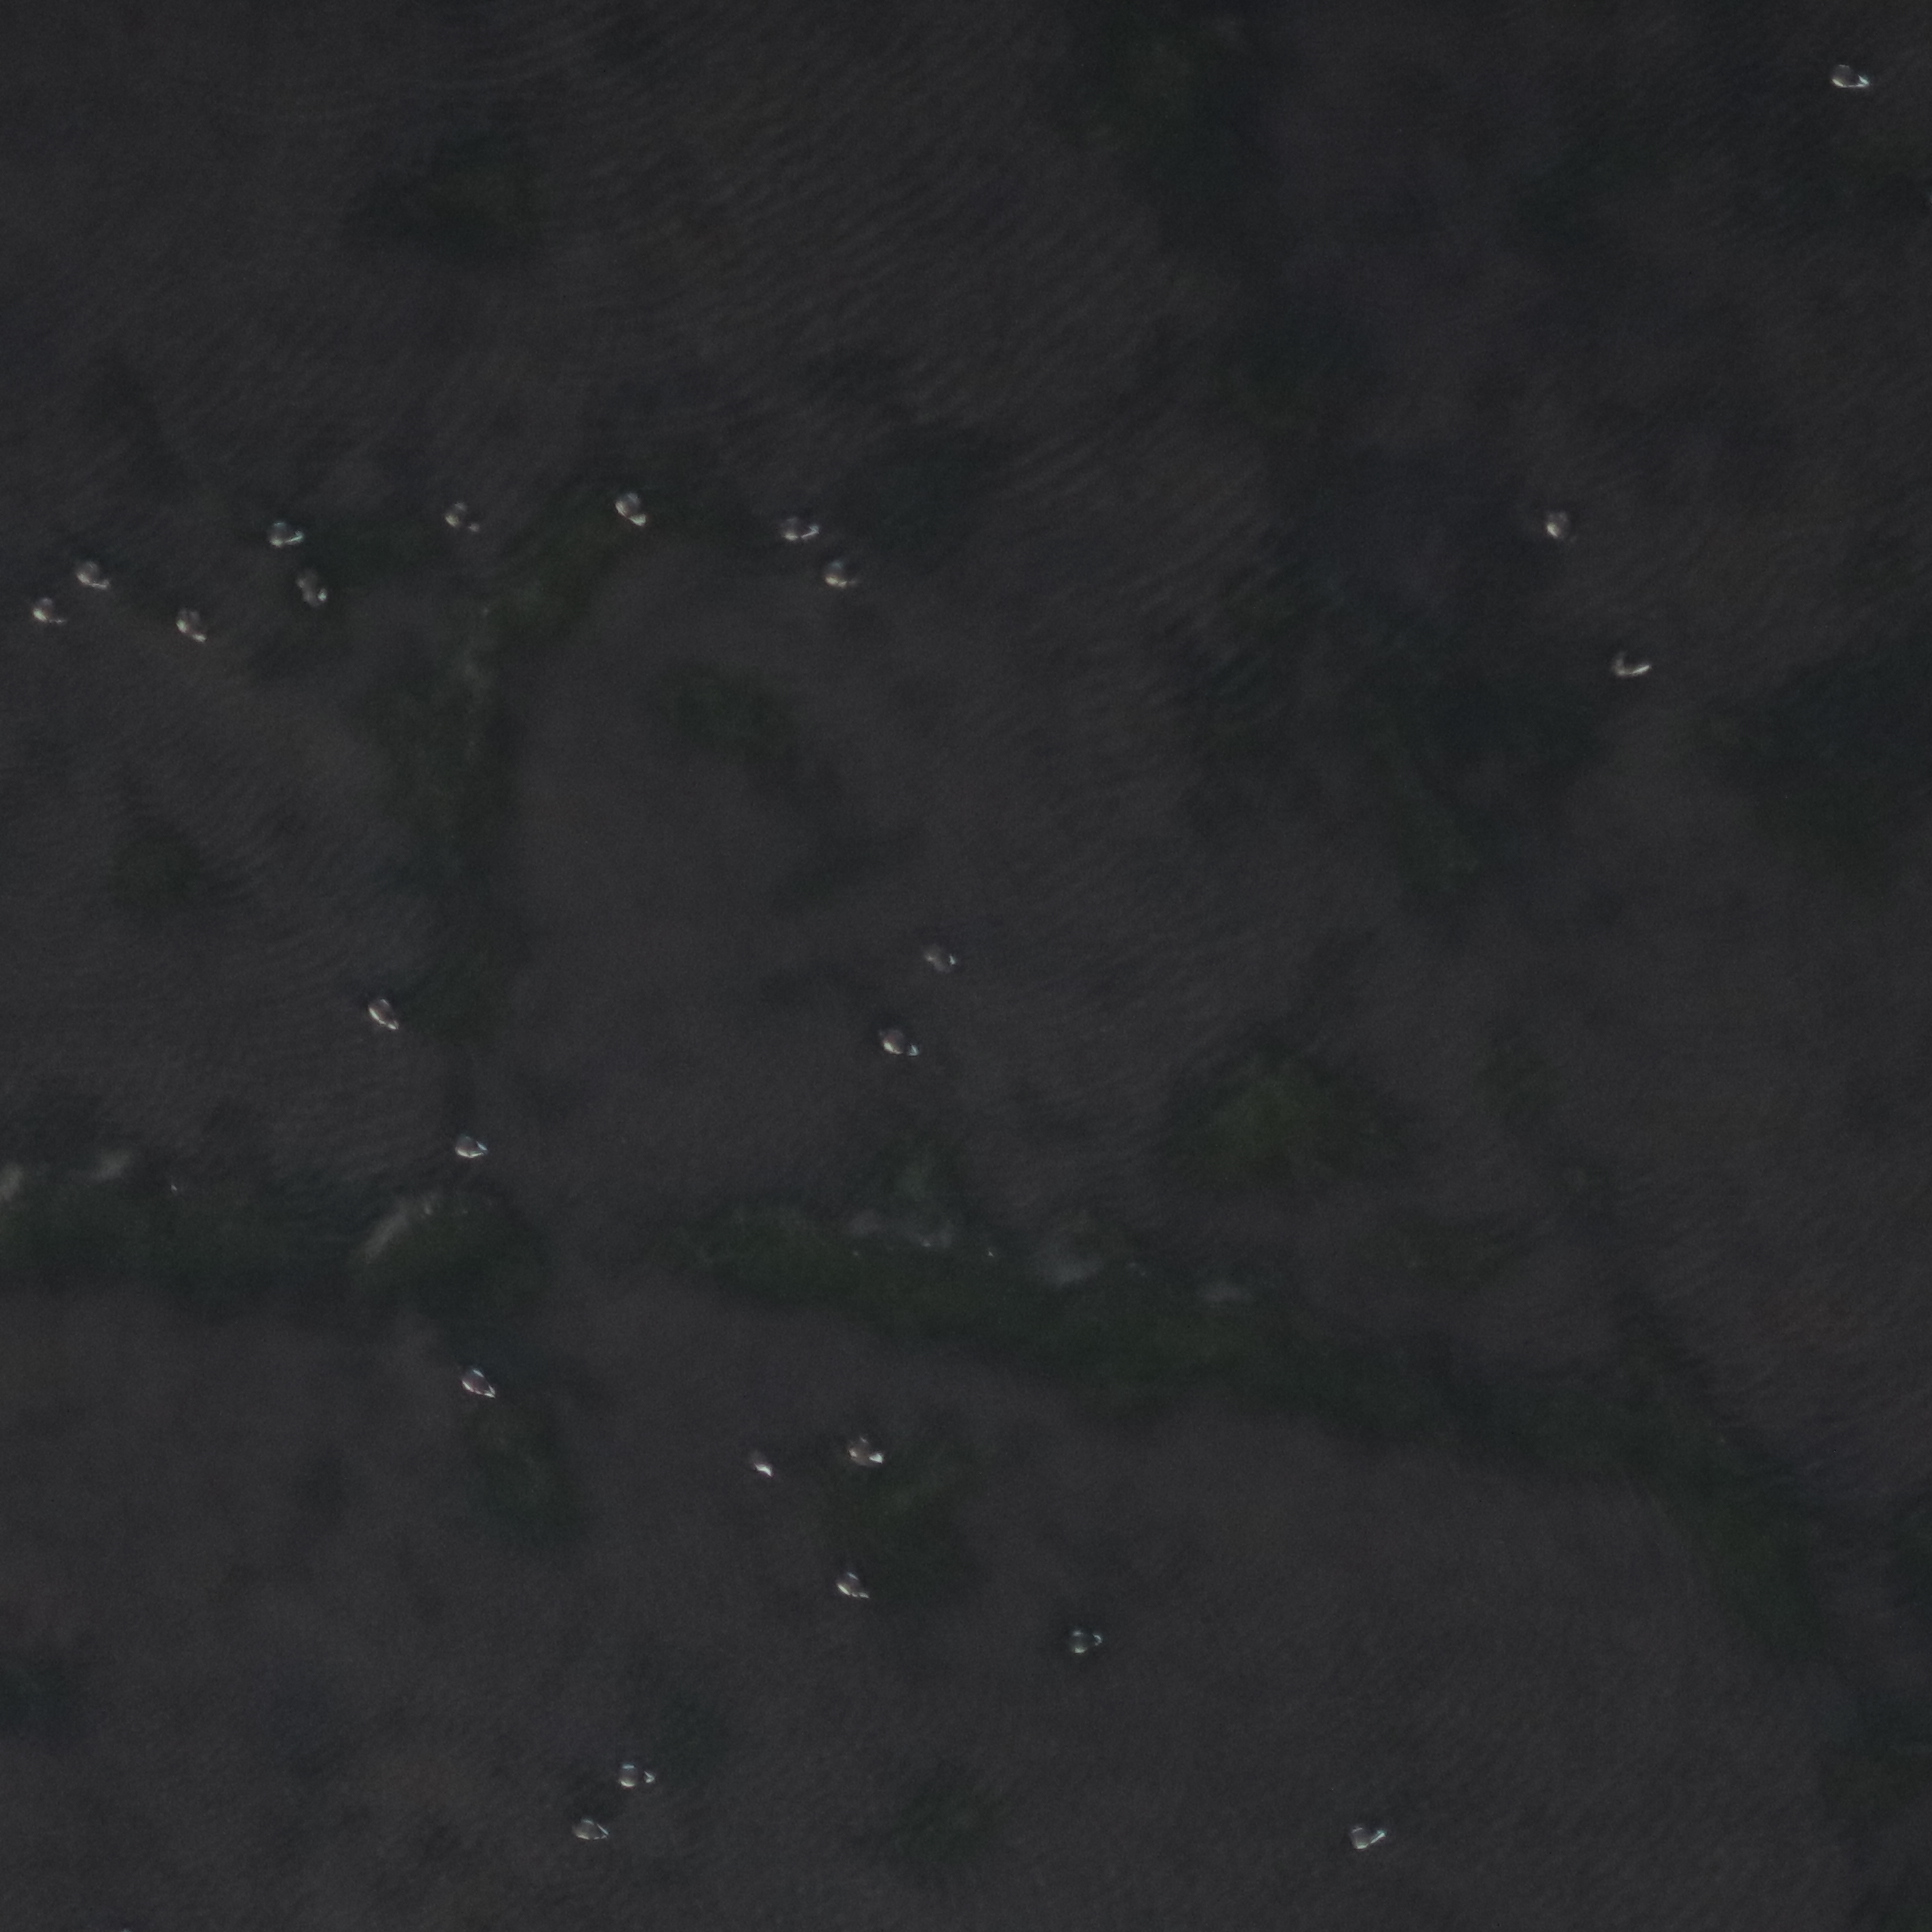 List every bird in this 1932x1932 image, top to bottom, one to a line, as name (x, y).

brant (1845, 78)
brant (631, 508)
brant (462, 514)
brant (1557, 525)
brant (798, 527)
brant (283, 534)
brant (92, 572)
brant (838, 573)
brant (319, 592)
brant (49, 611)
brant (192, 623)
brant (1625, 659)
brant (942, 950)
brant (382, 1012)
brant (897, 1043)
brant (466, 1145)
brant (477, 1382)
brant (863, 1451)
brant (759, 1468)
brant (851, 1584)
brant (1083, 1641)
brant (633, 1776)
brant (586, 1828)
brant (1361, 1835)